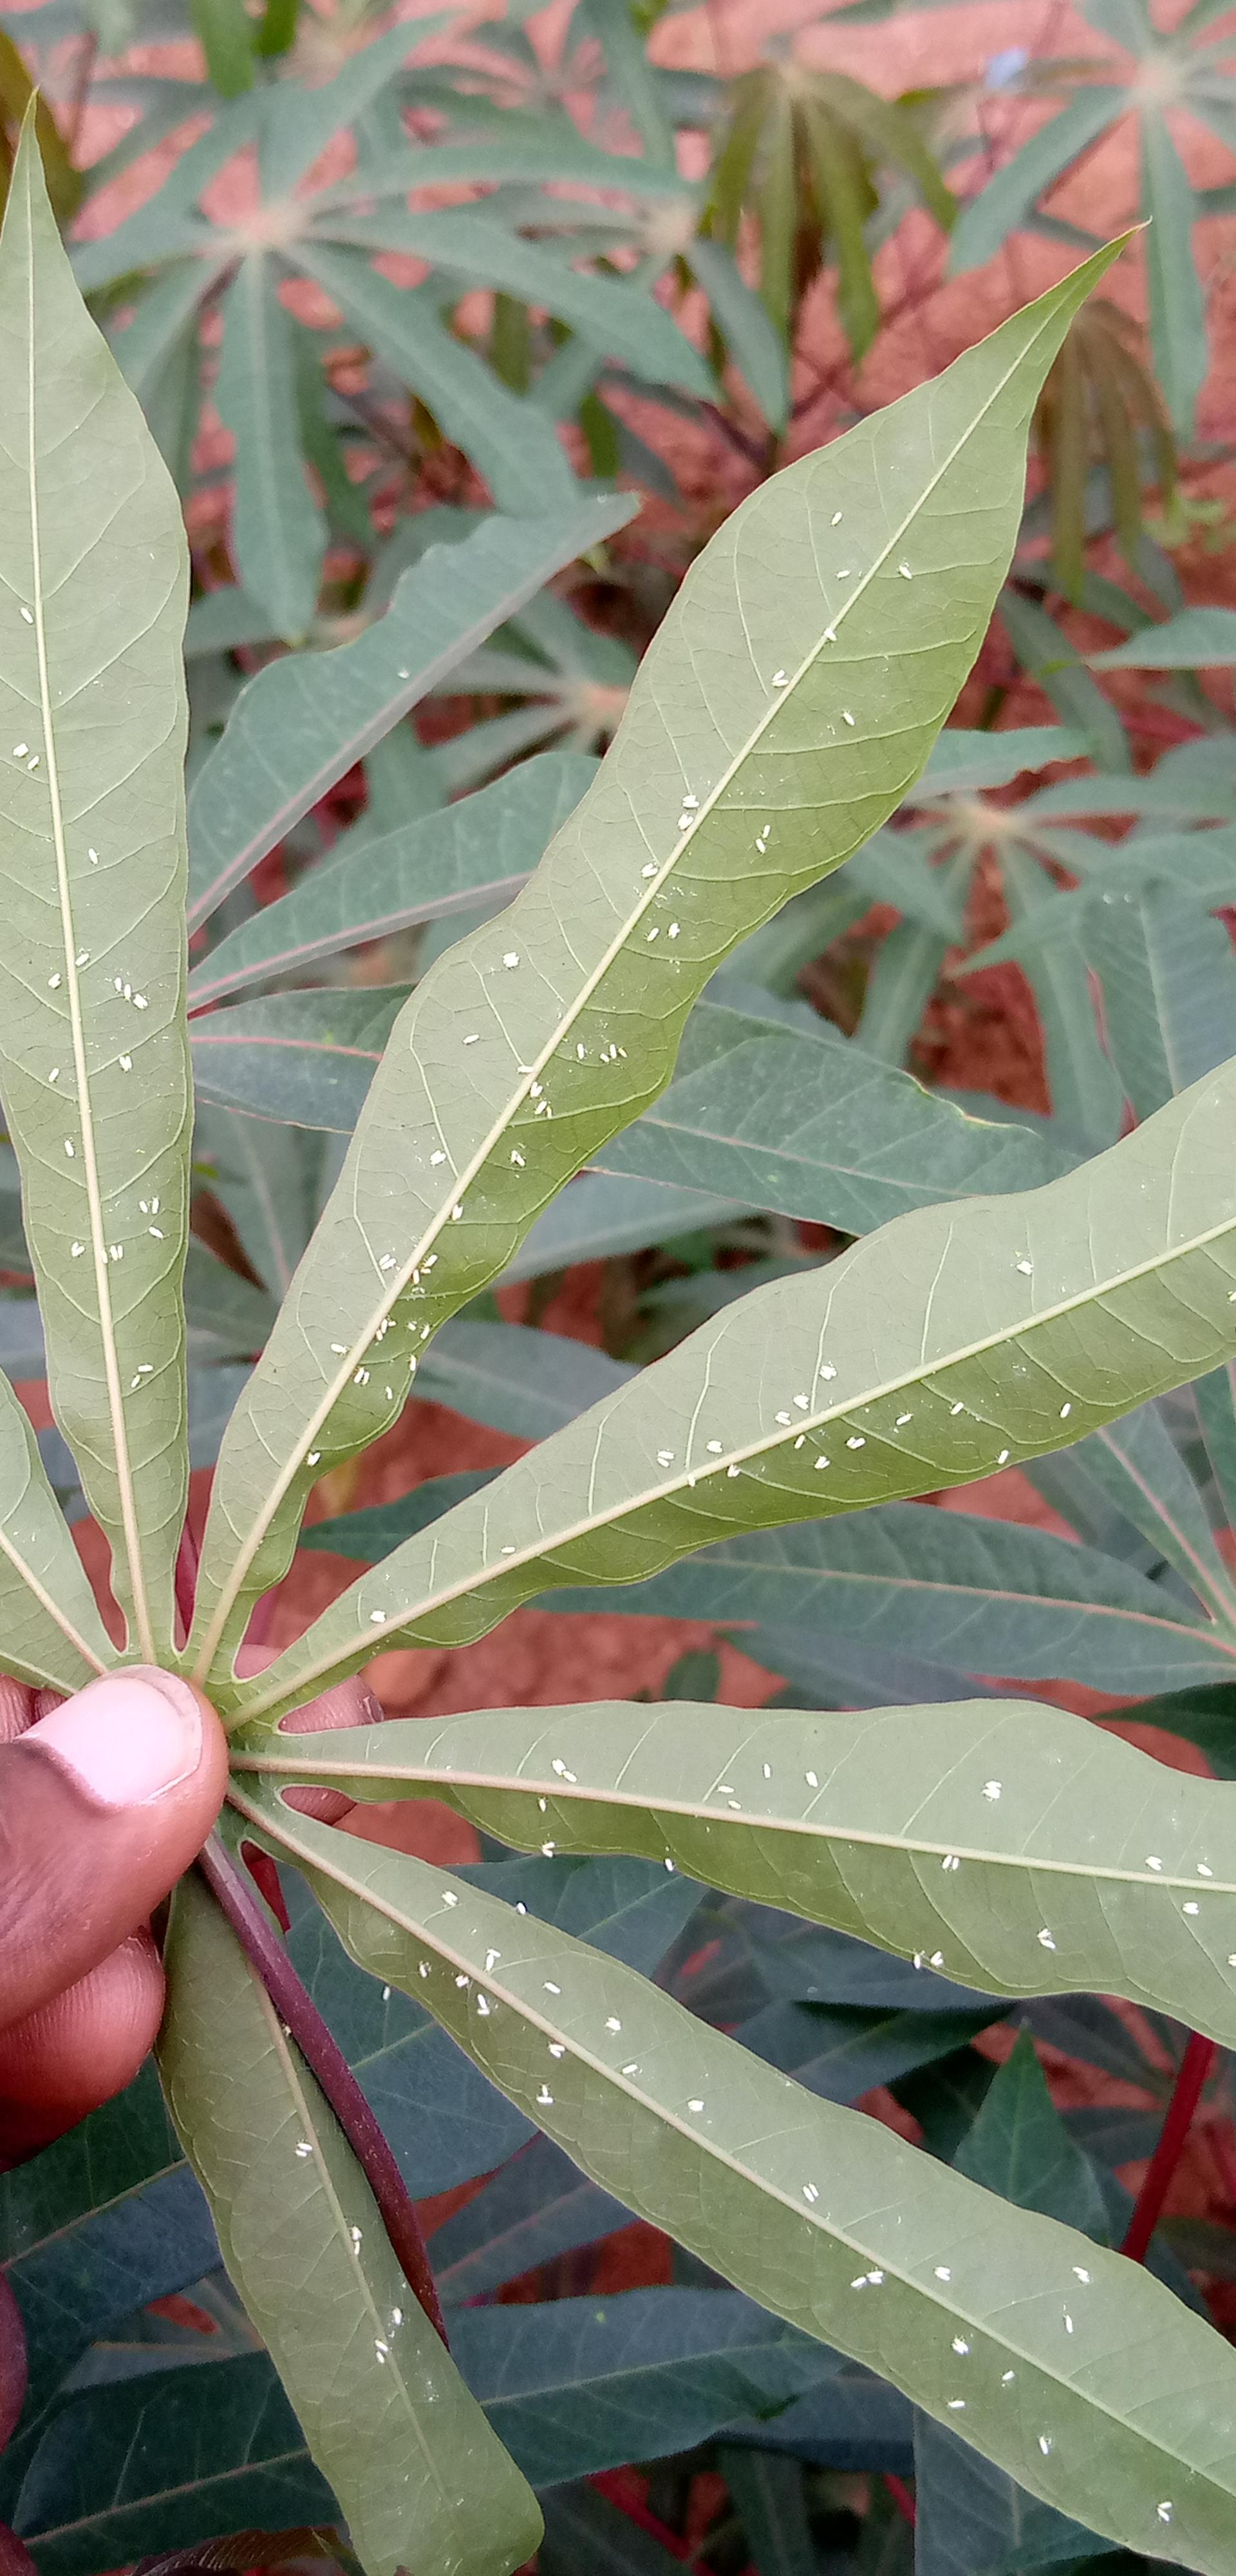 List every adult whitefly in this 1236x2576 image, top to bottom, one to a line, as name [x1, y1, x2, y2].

whitefly [821, 508, 853, 532]
whitefly [890, 552, 921, 587]
whitefly [829, 557, 852, 594]
whitefly [11, 596, 37, 636]
whitefly [816, 614, 843, 649]
whitefly [763, 662, 794, 697]
whitefly [756, 663, 793, 700]
whitefly [834, 708, 856, 736]
whitefly [8, 731, 36, 767]
whitefly [24, 748, 48, 775]
whitefly [673, 780, 705, 820]
whitefly [673, 806, 698, 830]
whitefly [748, 810, 782, 847]
whitefly [750, 830, 772, 865]
whitefly [78, 840, 108, 875]
whitefly [626, 854, 668, 887]
whitefly [662, 913, 688, 947]
whitefly [642, 924, 662, 948]
whitefly [488, 941, 536, 973]
whitefly [67, 942, 96, 979]
whitefly [494, 948, 520, 976]
whitefly [39, 969, 67, 999]
whitefly [109, 971, 131, 1007]
whitefly [118, 979, 147, 1014]
whitefly [456, 1022, 481, 1052]
whitefly [586, 1030, 635, 1070]
whitefly [569, 1033, 590, 1070]
whitefly [594, 1035, 642, 1075]
whitefly [109, 1045, 136, 1084]
whitefly [509, 1053, 536, 1079]
whitefly [43, 1060, 64, 1090]
whitefly [520, 1077, 551, 1099]
whitefly [526, 1090, 557, 1132]
whitefly [533, 1096, 559, 1126]
whitefly [57, 1134, 78, 1165]
whitefly [421, 1144, 446, 1177]
whitefly [428, 1144, 449, 1173]
whitefly [505, 1148, 525, 1176]
whitefly [142, 1184, 176, 1222]
whitefly [135, 1193, 153, 1221]
whitefly [438, 1194, 470, 1231]
whitefly [145, 1222, 169, 1249]
whitefly [103, 1228, 131, 1265]
whitefly [55, 1231, 89, 1271]
whitefly [372, 1238, 394, 1271]
whitefly [92, 1242, 117, 1277]
whitefly [376, 1245, 401, 1278]
whitefly [418, 1247, 445, 1288]
whitefly [1011, 1250, 1040, 1281]
whitefly [1006, 1251, 1034, 1281]
whitefly [402, 1262, 426, 1289]
whitefly [366, 1307, 408, 1352]
whitefly [368, 1307, 406, 1341]
whitefly [408, 1316, 440, 1348]
whitefly [323, 1336, 348, 1361]
whitefly [401, 1345, 421, 1378]
whitefly [123, 1348, 160, 1397]
whitefly [342, 1352, 375, 1390]
whitefly [810, 1352, 842, 1382]
whitefly [127, 1354, 152, 1403]
whitefly [816, 1354, 849, 1386]
whitefly [353, 1359, 380, 1393]
whitefly [384, 1376, 397, 1408]
whitefly [791, 1385, 814, 1411]
whitefly [787, 1386, 821, 1411]
whitefly [1052, 1387, 1076, 1430]
whitefly [939, 1390, 969, 1419]
whitefly [762, 1399, 793, 1436]
whitefly [888, 1401, 917, 1438]
whitefly [767, 1403, 793, 1438]
whitefly [832, 1423, 870, 1455]
whitefly [789, 1428, 819, 1455]
whitefly [842, 1430, 891, 1462]
whitefly [697, 1431, 727, 1464]
whitefly [700, 1434, 723, 1459]
whitefly [993, 1439, 1014, 1467]
whitefly [295, 1441, 333, 1475]
whitefly [301, 1441, 327, 1472]
whitefly [807, 1441, 832, 1477]
whitefly [805, 1442, 835, 1482]
whitefly [649, 1443, 684, 1479]
whitefly [643, 1444, 677, 1477]
whitefly [722, 1456, 753, 1482]
whitefly [720, 1460, 741, 1486]
whitefly [677, 1463, 697, 1497]
whitefly [496, 1535, 518, 1567]
whitefly [365, 1602, 393, 1643]
whitefly [543, 1748, 593, 1781]
whitefly [539, 1753, 583, 1779]
whitefly [753, 1753, 778, 1786]
whitefly [804, 1770, 832, 1795]
whitefly [978, 1771, 1007, 1808]
whitefly [979, 1772, 1006, 1804]
whitefly [705, 1779, 737, 1799]
whitefly [531, 1786, 559, 1814]
whitefly [720, 1796, 740, 1816]
whitefly [527, 1834, 562, 1868]
whitefly [534, 1840, 563, 1861]
whitefly [1145, 1842, 1166, 1880]
whitefly [655, 1844, 687, 1883]
whitefly [1141, 1848, 1163, 1882]
whitefly [1189, 1853, 1215, 1882]
whitefly [936, 1855, 973, 1882]
whitefly [433, 1879, 474, 1907]
whitefly [429, 1882, 458, 1909]
whitefly [1179, 1886, 1204, 1922]
whitefly [501, 1891, 530, 1918]
whitefly [1178, 1894, 1203, 1927]
whitefly [1031, 1918, 1060, 1957]
whitefly [1029, 1922, 1059, 1955]
whitefly [473, 1935, 505, 1985]
whitefly [911, 1939, 933, 1981]
whitefly [928, 1939, 950, 1971]
whitefly [471, 1942, 505, 1978]
whitefly [411, 1958, 436, 1987]
whitefly [537, 1965, 566, 2003]
whitefly [463, 1980, 499, 2030]
whitefly [465, 1982, 505, 2026]
whitefly [375, 1985, 397, 2005]
whitefly [601, 2012, 630, 2036]
whitefly [538, 2029, 576, 2062]
whitefly [545, 2031, 586, 2067]
whitefly [618, 2050, 642, 2079]
whitefly [516, 2067, 555, 2116]
whitefly [518, 2079, 555, 2119]
whitefly [679, 2083, 713, 2118]
whitefly [285, 2125, 317, 2164]
whitefly [281, 2134, 316, 2160]
whitefly [792, 2168, 818, 2212]
whitefly [797, 2174, 818, 2205]
whitefly [337, 2217, 384, 2262]
whitefly [340, 2217, 370, 2257]
whitefly [1066, 2251, 1091, 2291]
whitefly [930, 2254, 962, 2292]
whitefly [870, 2257, 892, 2291]
whitefly [932, 2257, 958, 2285]
whitefly [1070, 2260, 1101, 2292]
whitefly [860, 2264, 891, 2293]
whitefly [848, 2269, 873, 2302]
whitefly [384, 2299, 409, 2336]
whitefly [1054, 2302, 1083, 2341]
whitefly [359, 2331, 393, 2370]
whitefly [944, 2331, 977, 2366]
whitefly [362, 2334, 402, 2372]
whitefly [996, 2356, 1021, 2391]
whitefly [943, 2385, 969, 2420]
whitefly [1033, 2428, 1056, 2460]
whitefly [1146, 2489, 1179, 2527]
whitefly [1153, 2490, 1182, 2526]